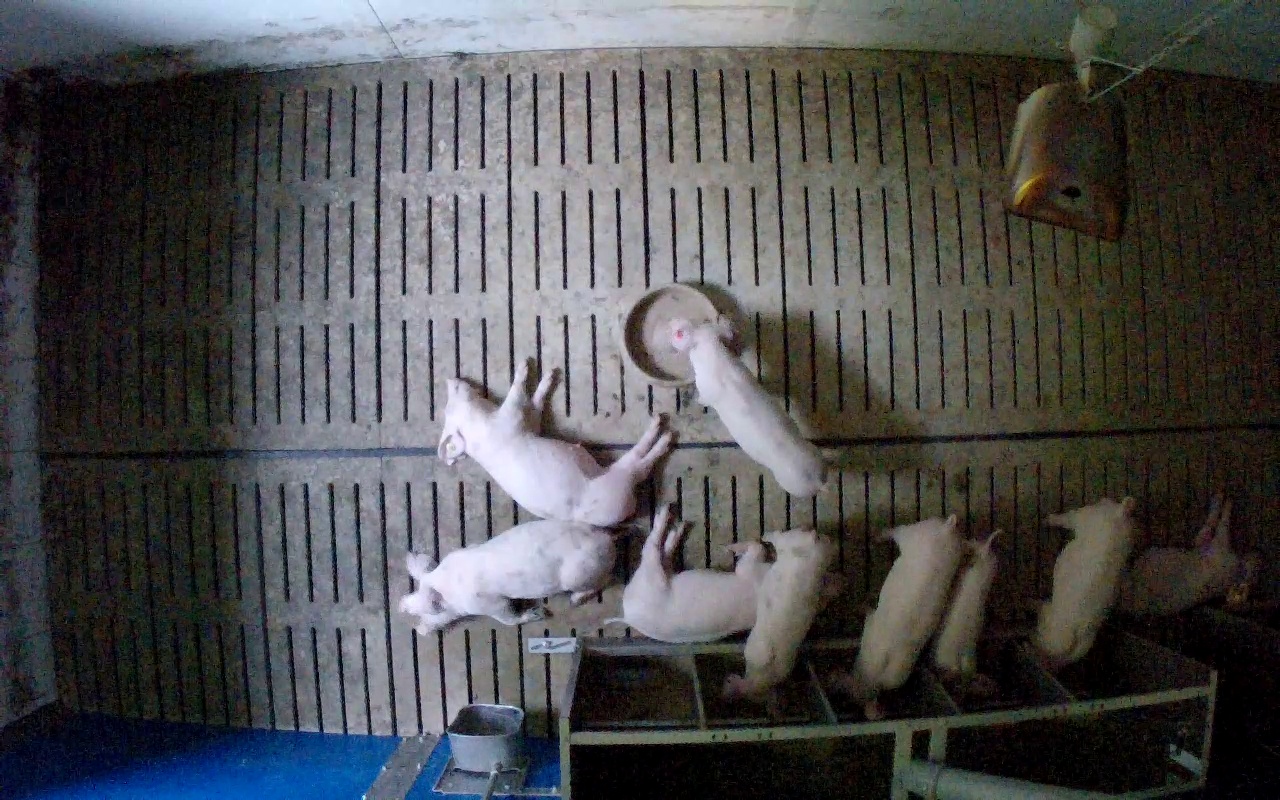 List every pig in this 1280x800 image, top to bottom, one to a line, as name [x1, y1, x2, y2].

pig [671, 315, 829, 501]
pig [438, 360, 677, 527]
pig [1108, 489, 1269, 626]
pig [1026, 493, 1139, 673]
pig [603, 510, 848, 645]
pig [825, 514, 964, 723]
pig [399, 522, 618, 634]
pig [931, 524, 1003, 704]
pig [721, 525, 840, 716]